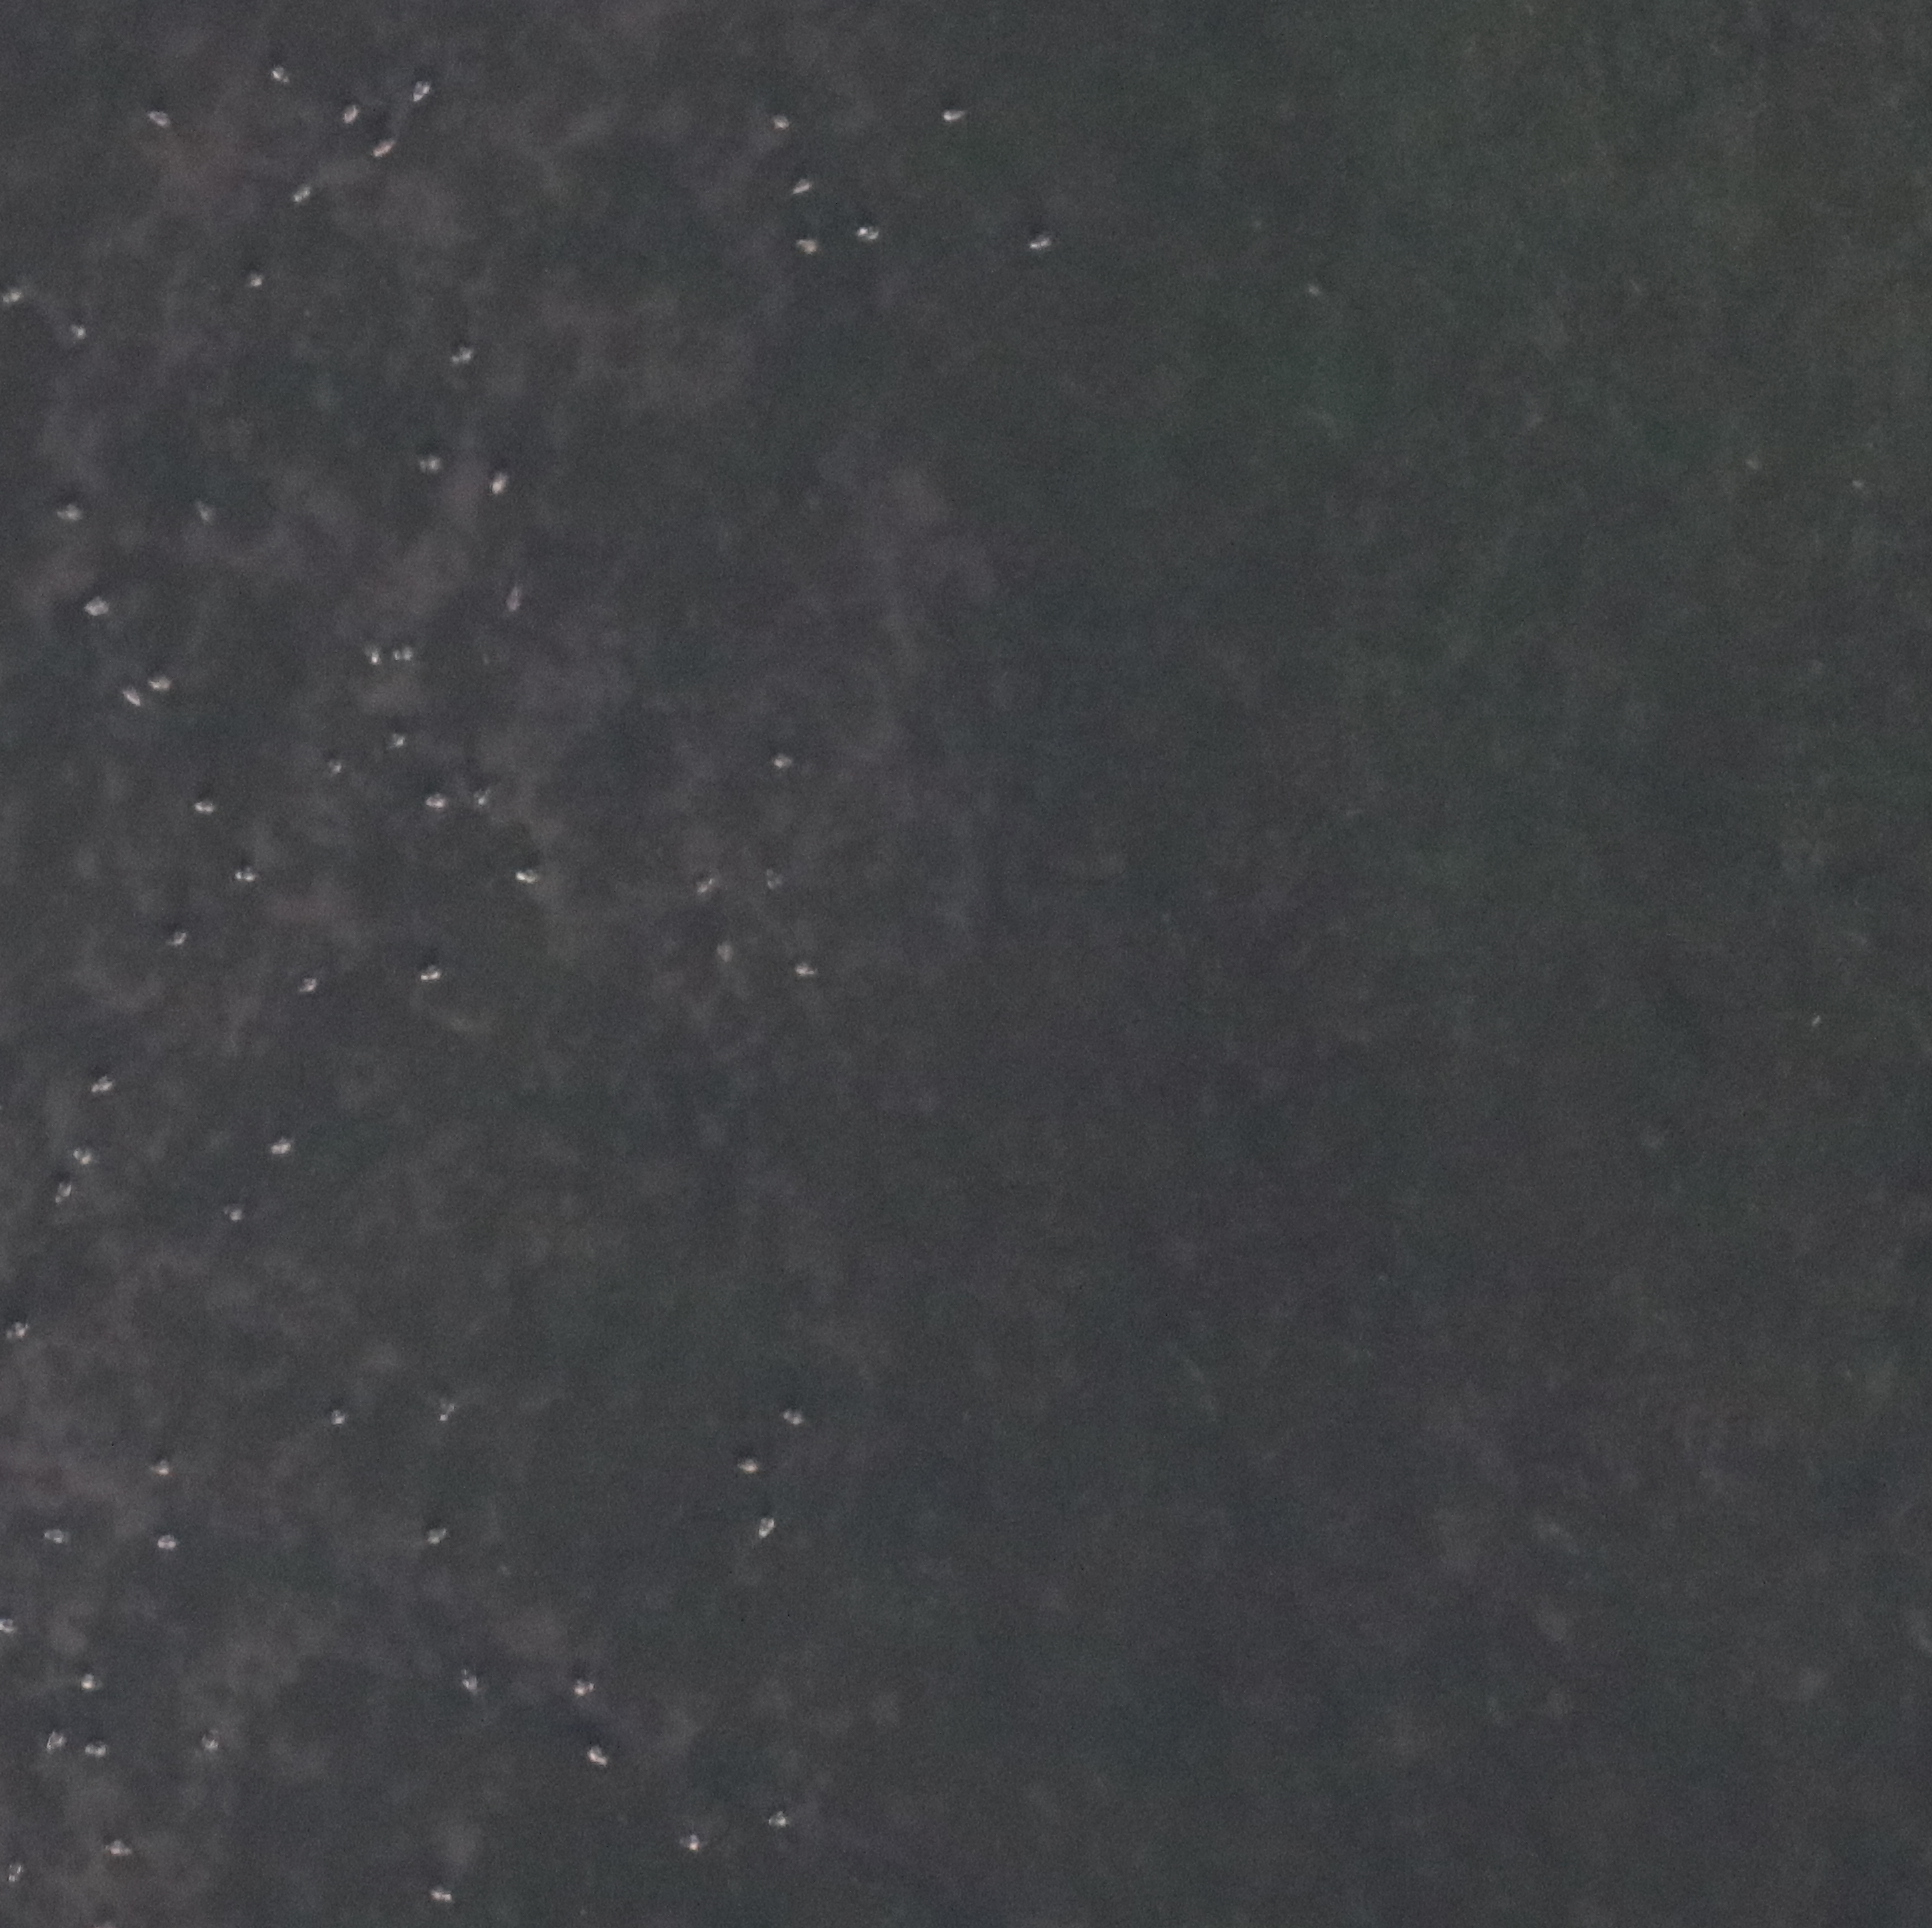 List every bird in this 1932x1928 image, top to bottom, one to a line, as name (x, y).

brant (277, 78)
brant (420, 97)
brant (949, 113)
brant (360, 114)
brant (159, 119)
brant (780, 123)
brant (378, 154)
brant (803, 182)
brant (292, 197)
brant (865, 232)
brant (1040, 242)
brant (808, 251)
brant (254, 279)
brant (11, 301)
brant (78, 340)
brant (464, 349)
brant (428, 461)
other bird (497, 482)
brant (203, 511)
brant (74, 517)
brant (95, 602)
other bird (512, 602)
brant (370, 655)
brant (402, 655)
brant (167, 684)
brant (134, 692)
brant (404, 741)
brant (782, 765)
brant (334, 776)
brant (477, 799)
brant (437, 803)
brant (203, 806)
brant (234, 873)
brant (528, 874)
brant (769, 884)
brant (703, 887)
brant (176, 929)
brant (725, 943)
brant (432, 974)
brant (800, 975)
brant (302, 983)
brant (95, 1085)
brant (287, 1146)
brant (81, 1153)
brant (67, 1189)
brant (232, 1210)
brant (17, 1324)
brant (454, 1406)
brant (332, 1415)
brant (795, 1417)
brant (746, 1463)
brant (160, 1467)
brant (766, 1525)
brant (59, 1530)
brant (433, 1533)
brant (170, 1545)
brant (4, 1624)
brant (474, 1682)
brant (89, 1683)
brant (584, 1687)
brant (57, 1740)
brant (95, 1742)
brant (216, 1742)
brant (597, 1754)
brant (778, 1821)
brant (690, 1845)
brant (118, 1848)
brant (11, 1871)
brant (445, 1886)